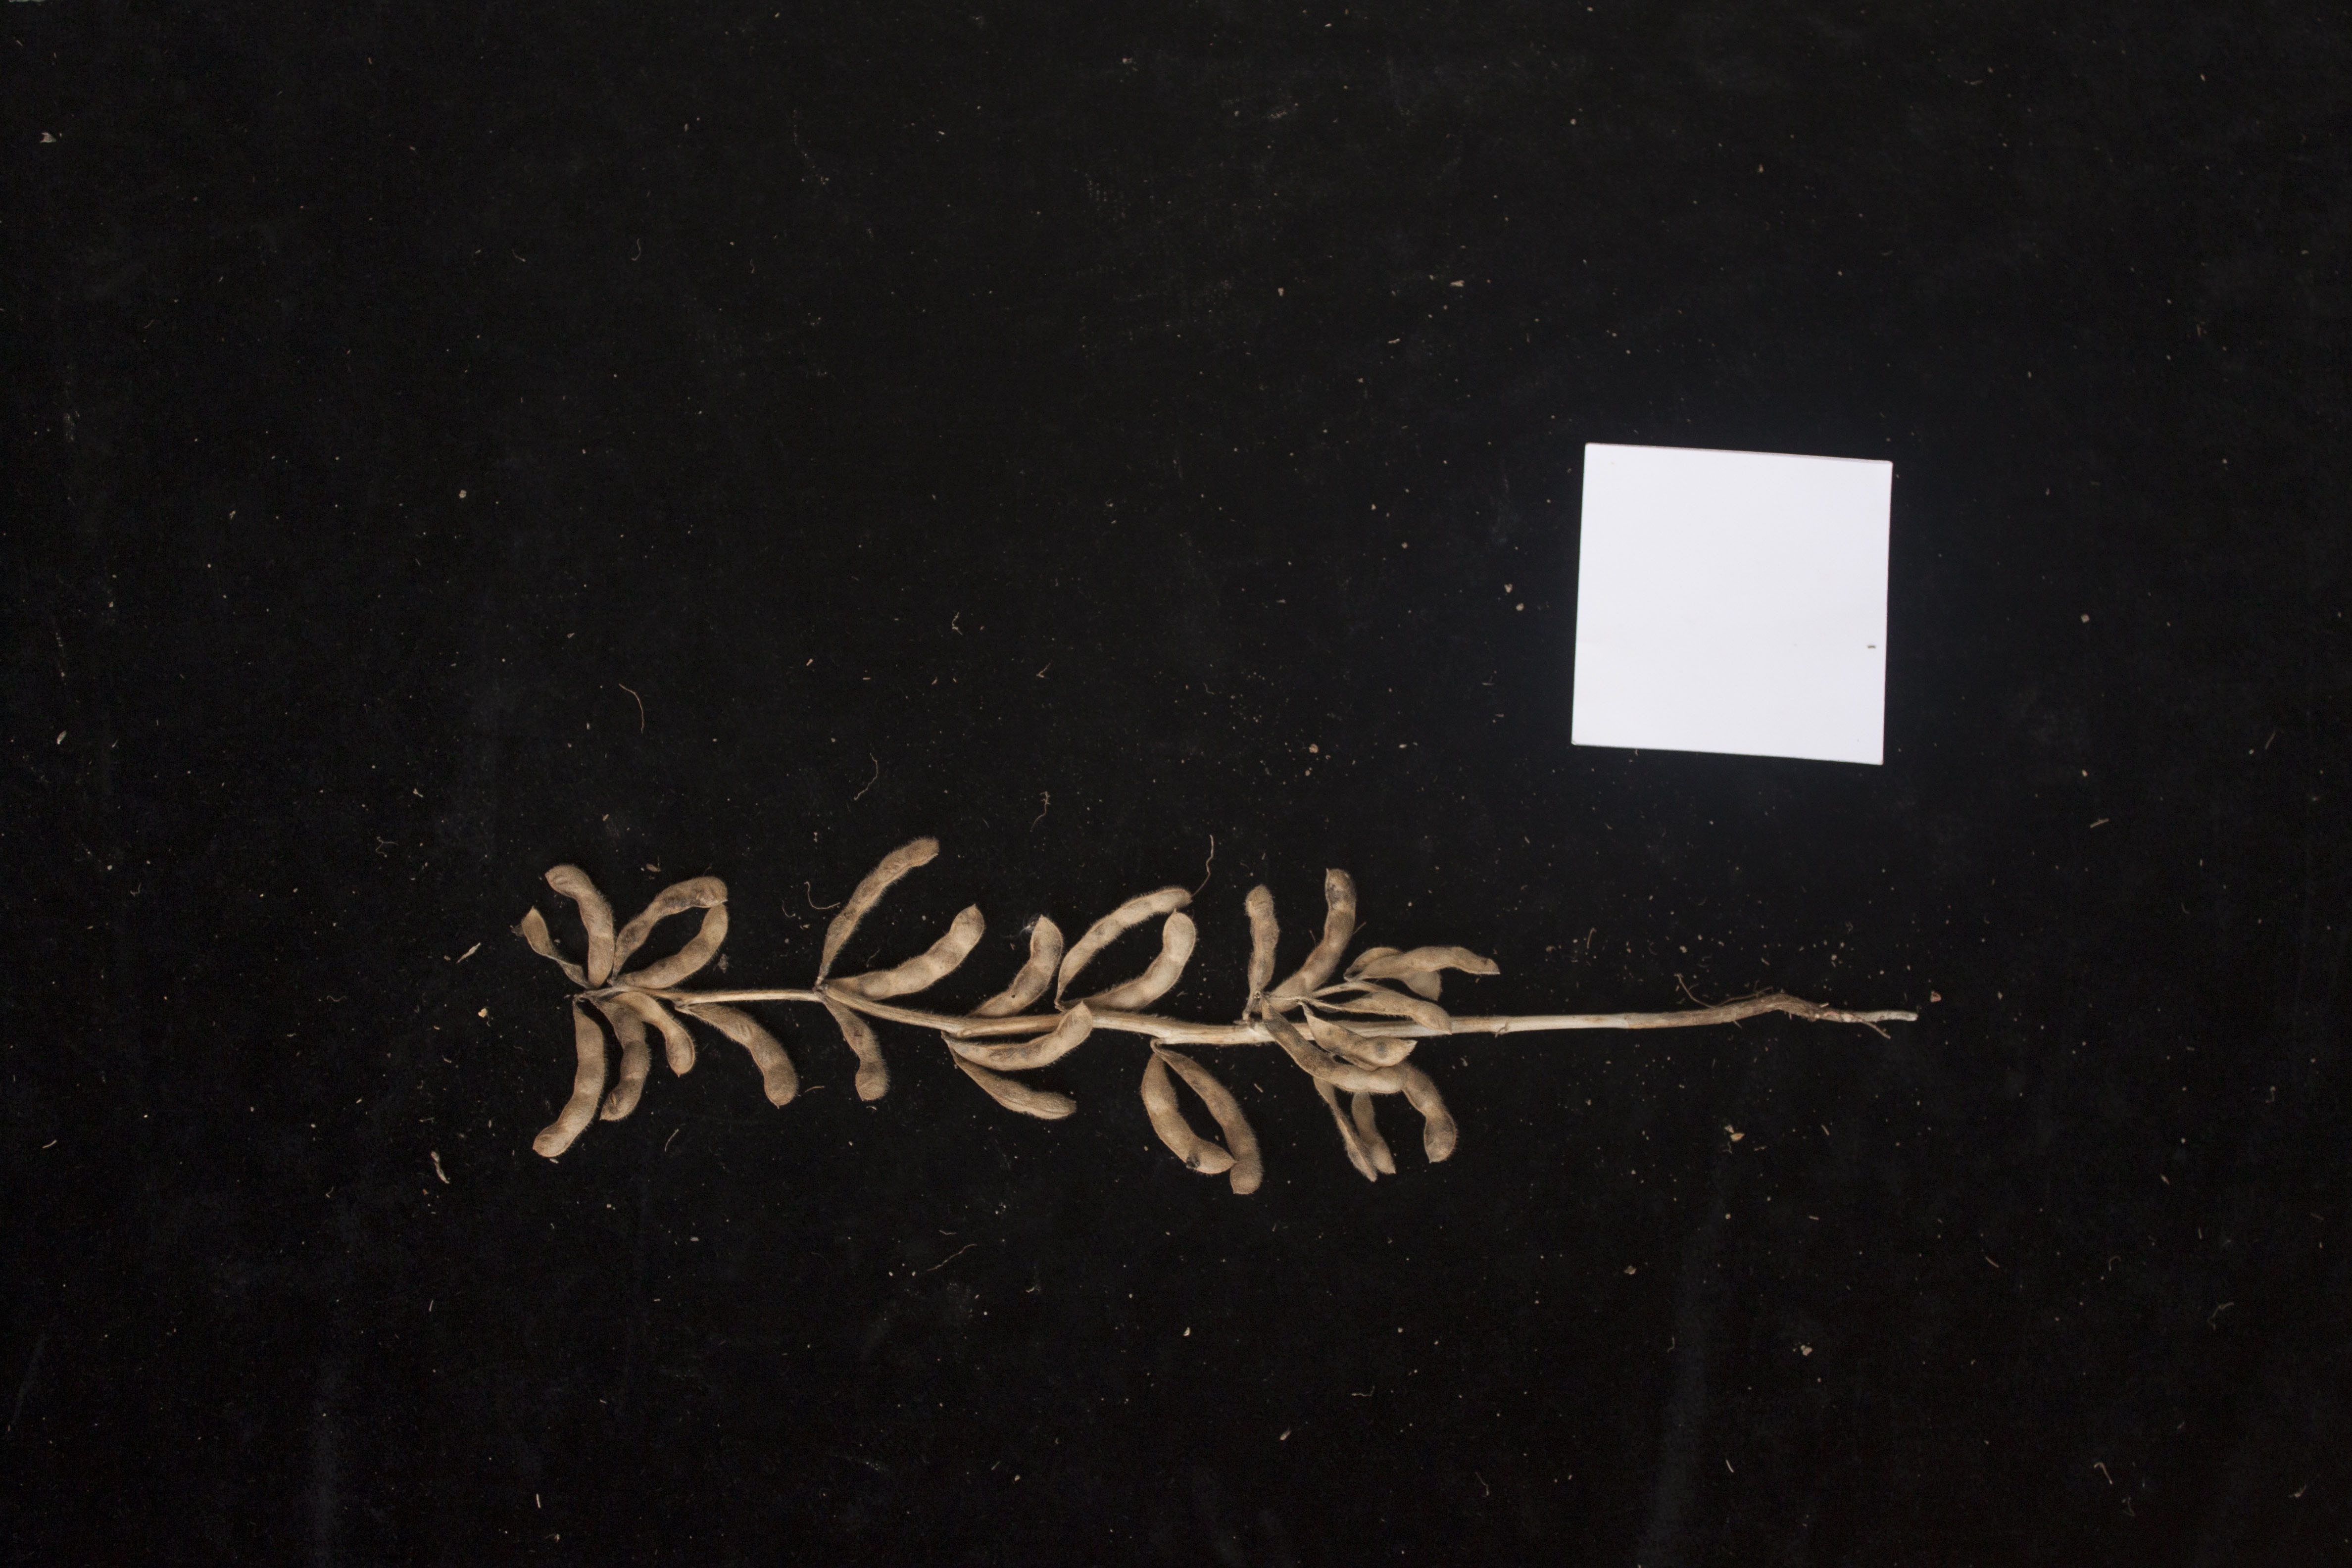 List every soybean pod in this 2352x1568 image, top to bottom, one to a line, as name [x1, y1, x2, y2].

soybean pod [818, 838, 938, 984]
soybean pod [545, 864, 615, 986]
soybean pod [1254, 869, 1356, 1011]
soybean pod [611, 876, 727, 980]
soybean pod [1243, 882, 1277, 1019]
soybean pod [1056, 888, 1190, 1002]
soybean pod [612, 901, 727, 988]
soybean pod [824, 904, 985, 1001]
soybean pod [521, 907, 596, 988]
soybean pod [1060, 910, 1194, 1013]
soybean pod [964, 913, 1062, 1019]
soybean pod [1343, 946, 1500, 999]
soybean pod [1310, 990, 1452, 1035]
soybean pod [593, 990, 695, 1121]
soybean pod [815, 992, 887, 1101]
soybean pod [1260, 993, 1457, 1174]
soybean pod [942, 1001, 1093, 1070]
soybean pod [531, 1002, 605, 1157]
soybean pod [679, 1003, 797, 1108]
soybean pod [1153, 1045, 1263, 1194]
soybean pod [1140, 1047, 1235, 1174]
soybean pod [950, 1049, 1077, 1120]
soybean pod [1313, 1076, 1376, 1181]